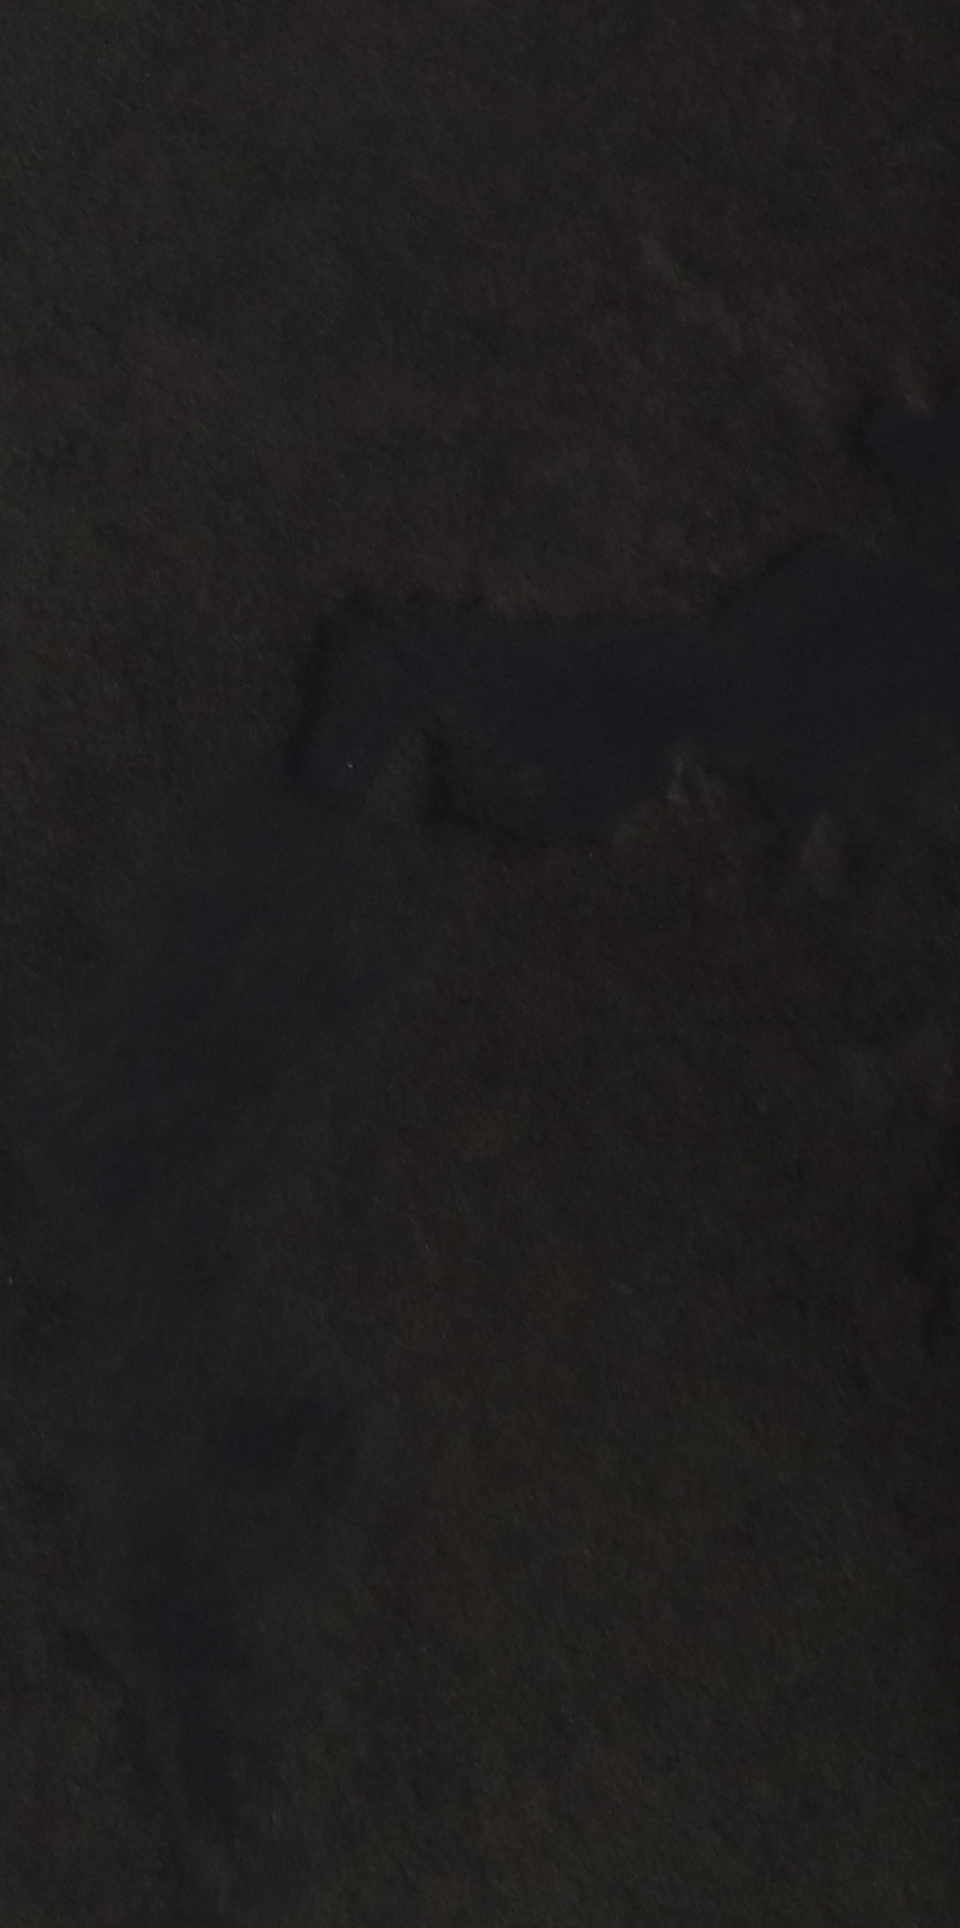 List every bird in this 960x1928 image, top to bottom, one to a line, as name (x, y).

None